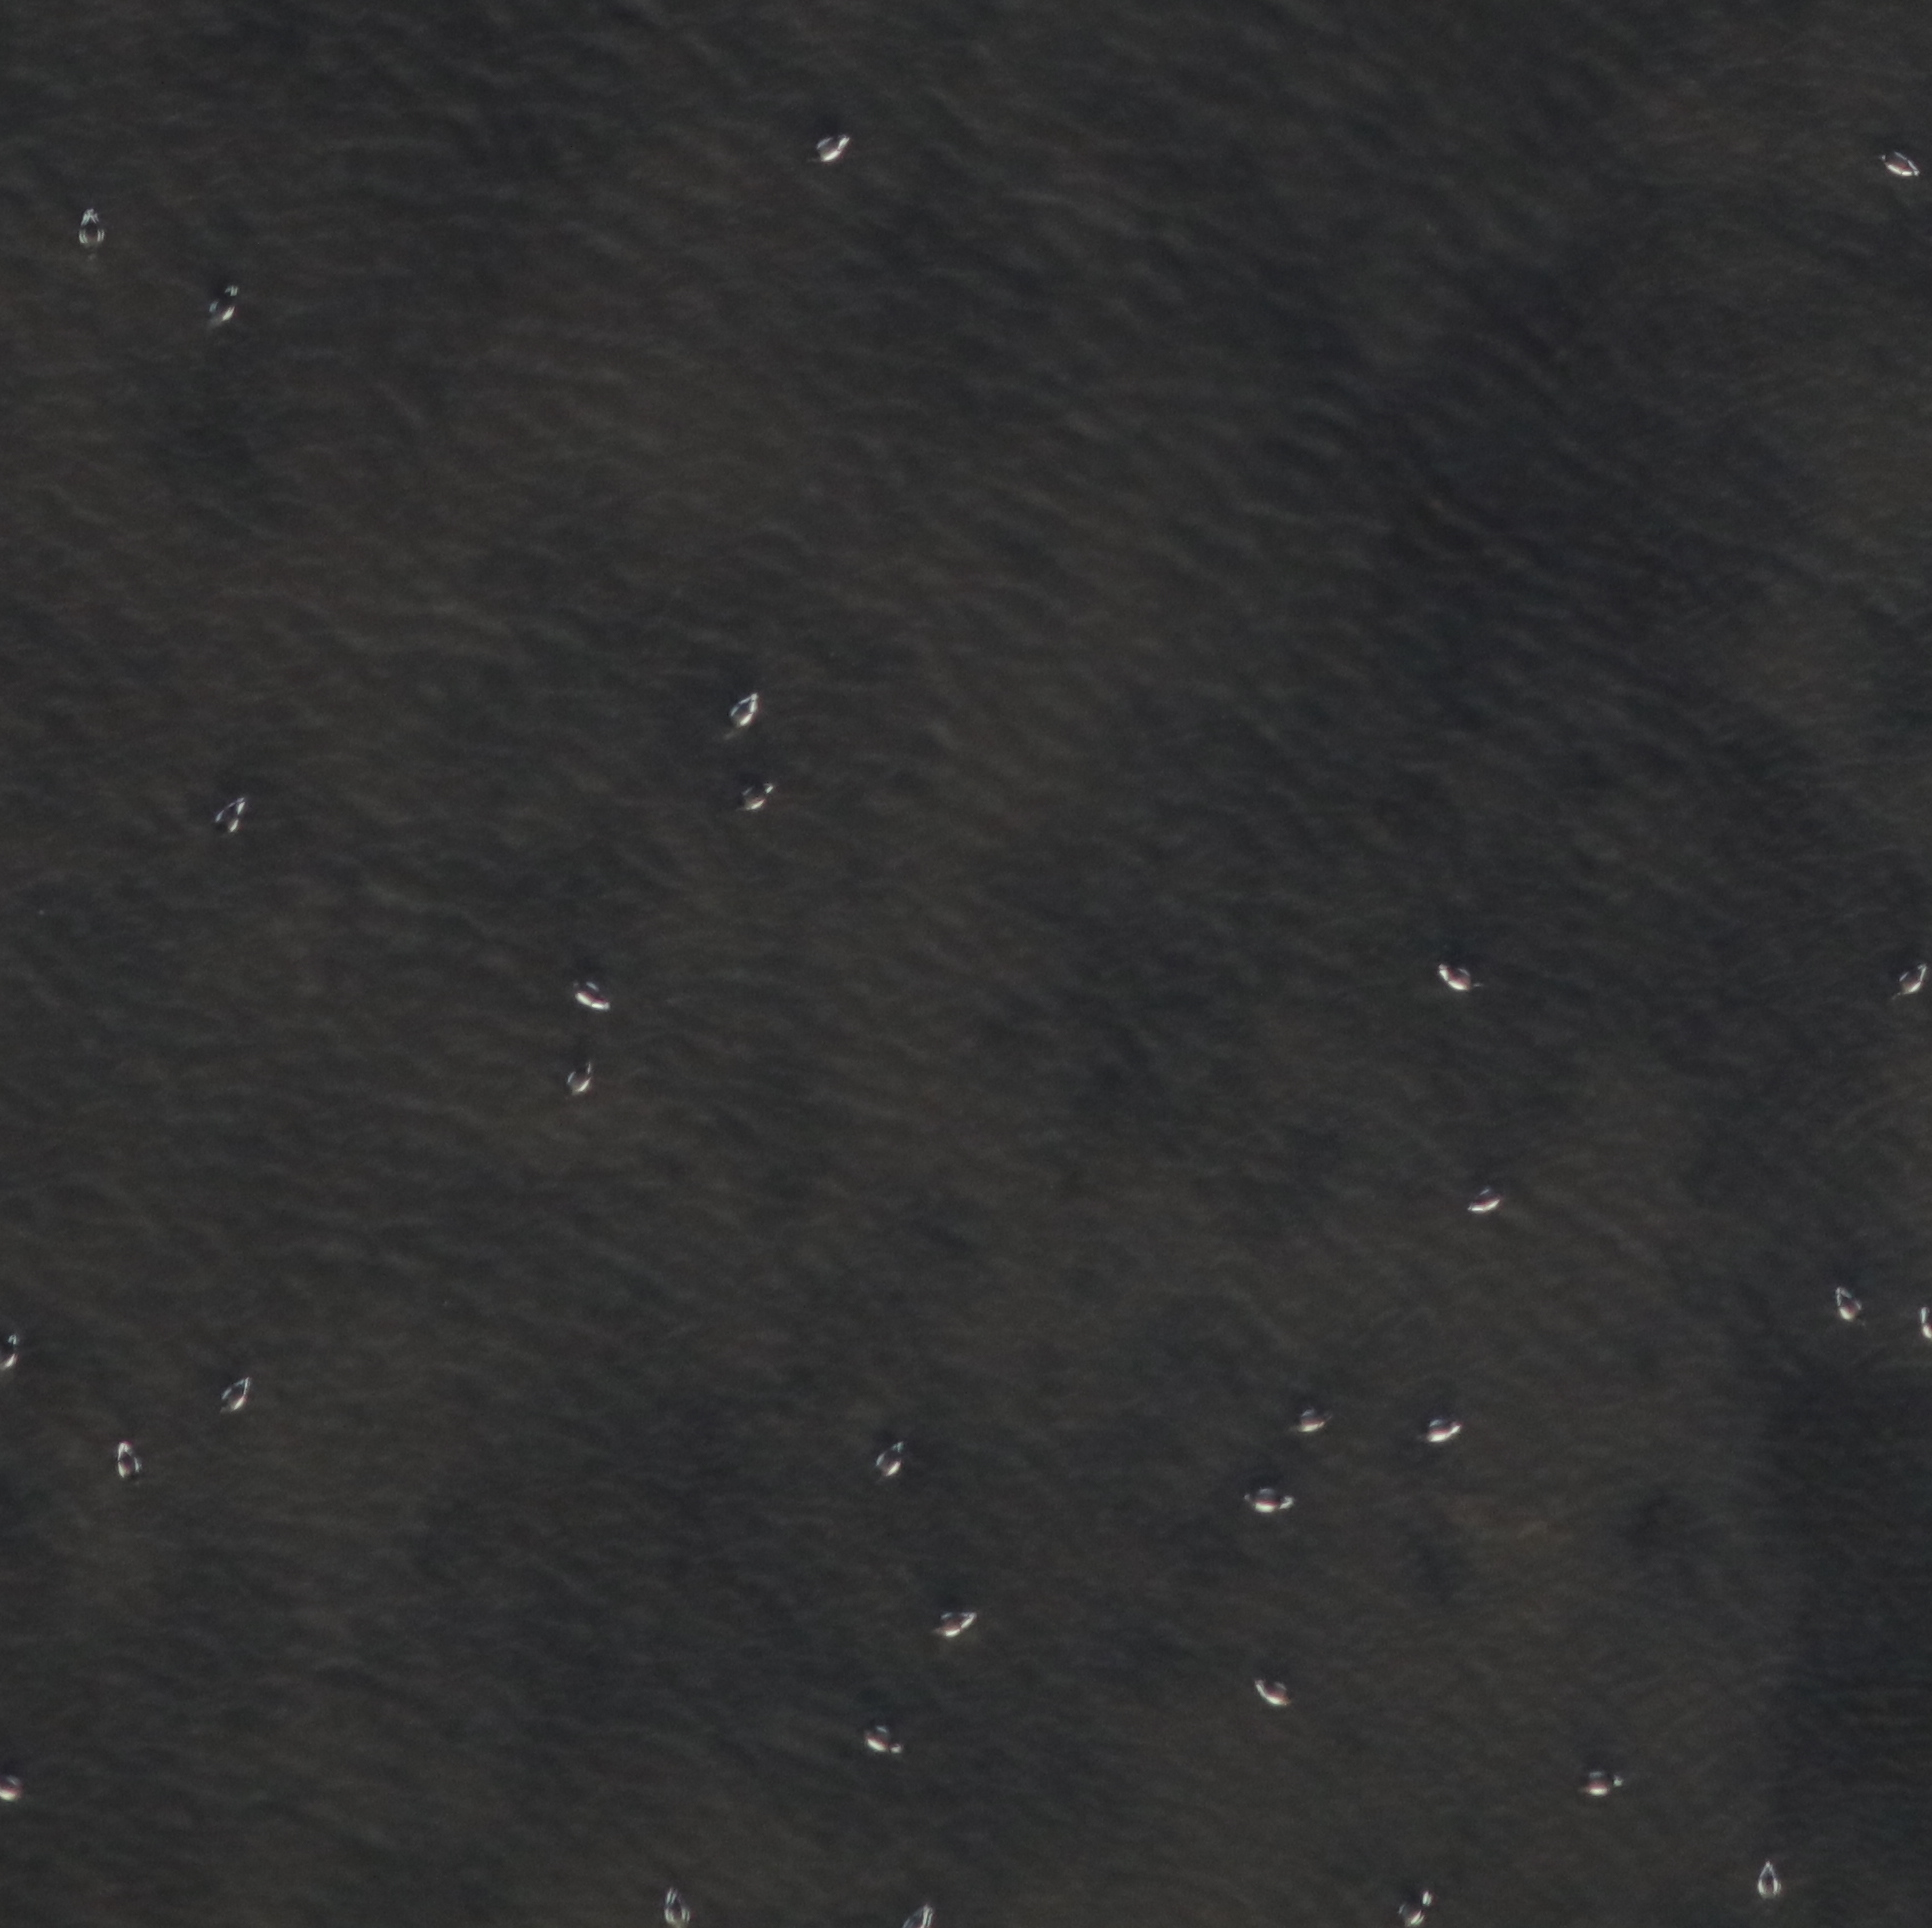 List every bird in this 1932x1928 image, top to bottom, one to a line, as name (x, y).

brant (828, 149)
brant (1900, 165)
brant (89, 235)
brant (225, 308)
brant (742, 713)
brant (754, 799)
brant (230, 817)
brant (1462, 979)
brant (1913, 981)
brant (591, 995)
brant (579, 1080)
brant (1490, 1198)
brant (1848, 1307)
brant (7, 1355)
brant (234, 1397)
brant (1311, 1420)
brant (1440, 1431)
brant (888, 1460)
brant (127, 1465)
brant (1267, 1500)
brant (954, 1625)
brant (1270, 1691)
brant (880, 1739)
brant (1600, 1785)
brant (6, 1794)
brant (1769, 1883)
brant (678, 1904)
brant (1415, 1906)